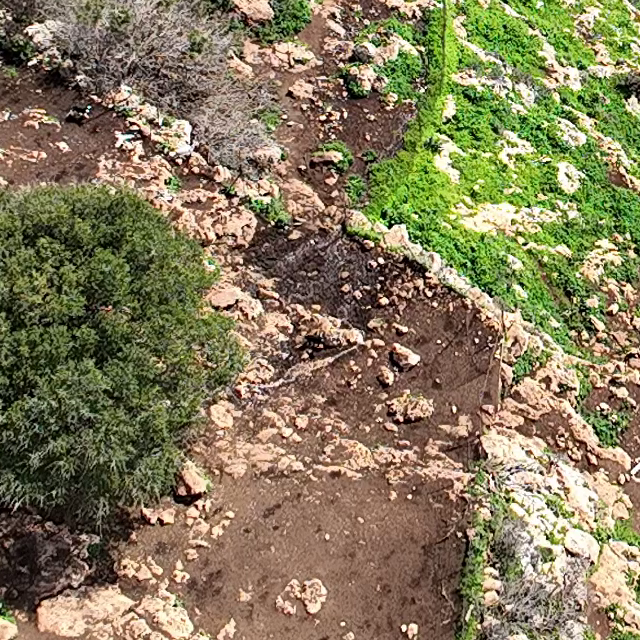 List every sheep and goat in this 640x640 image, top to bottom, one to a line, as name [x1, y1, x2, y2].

None